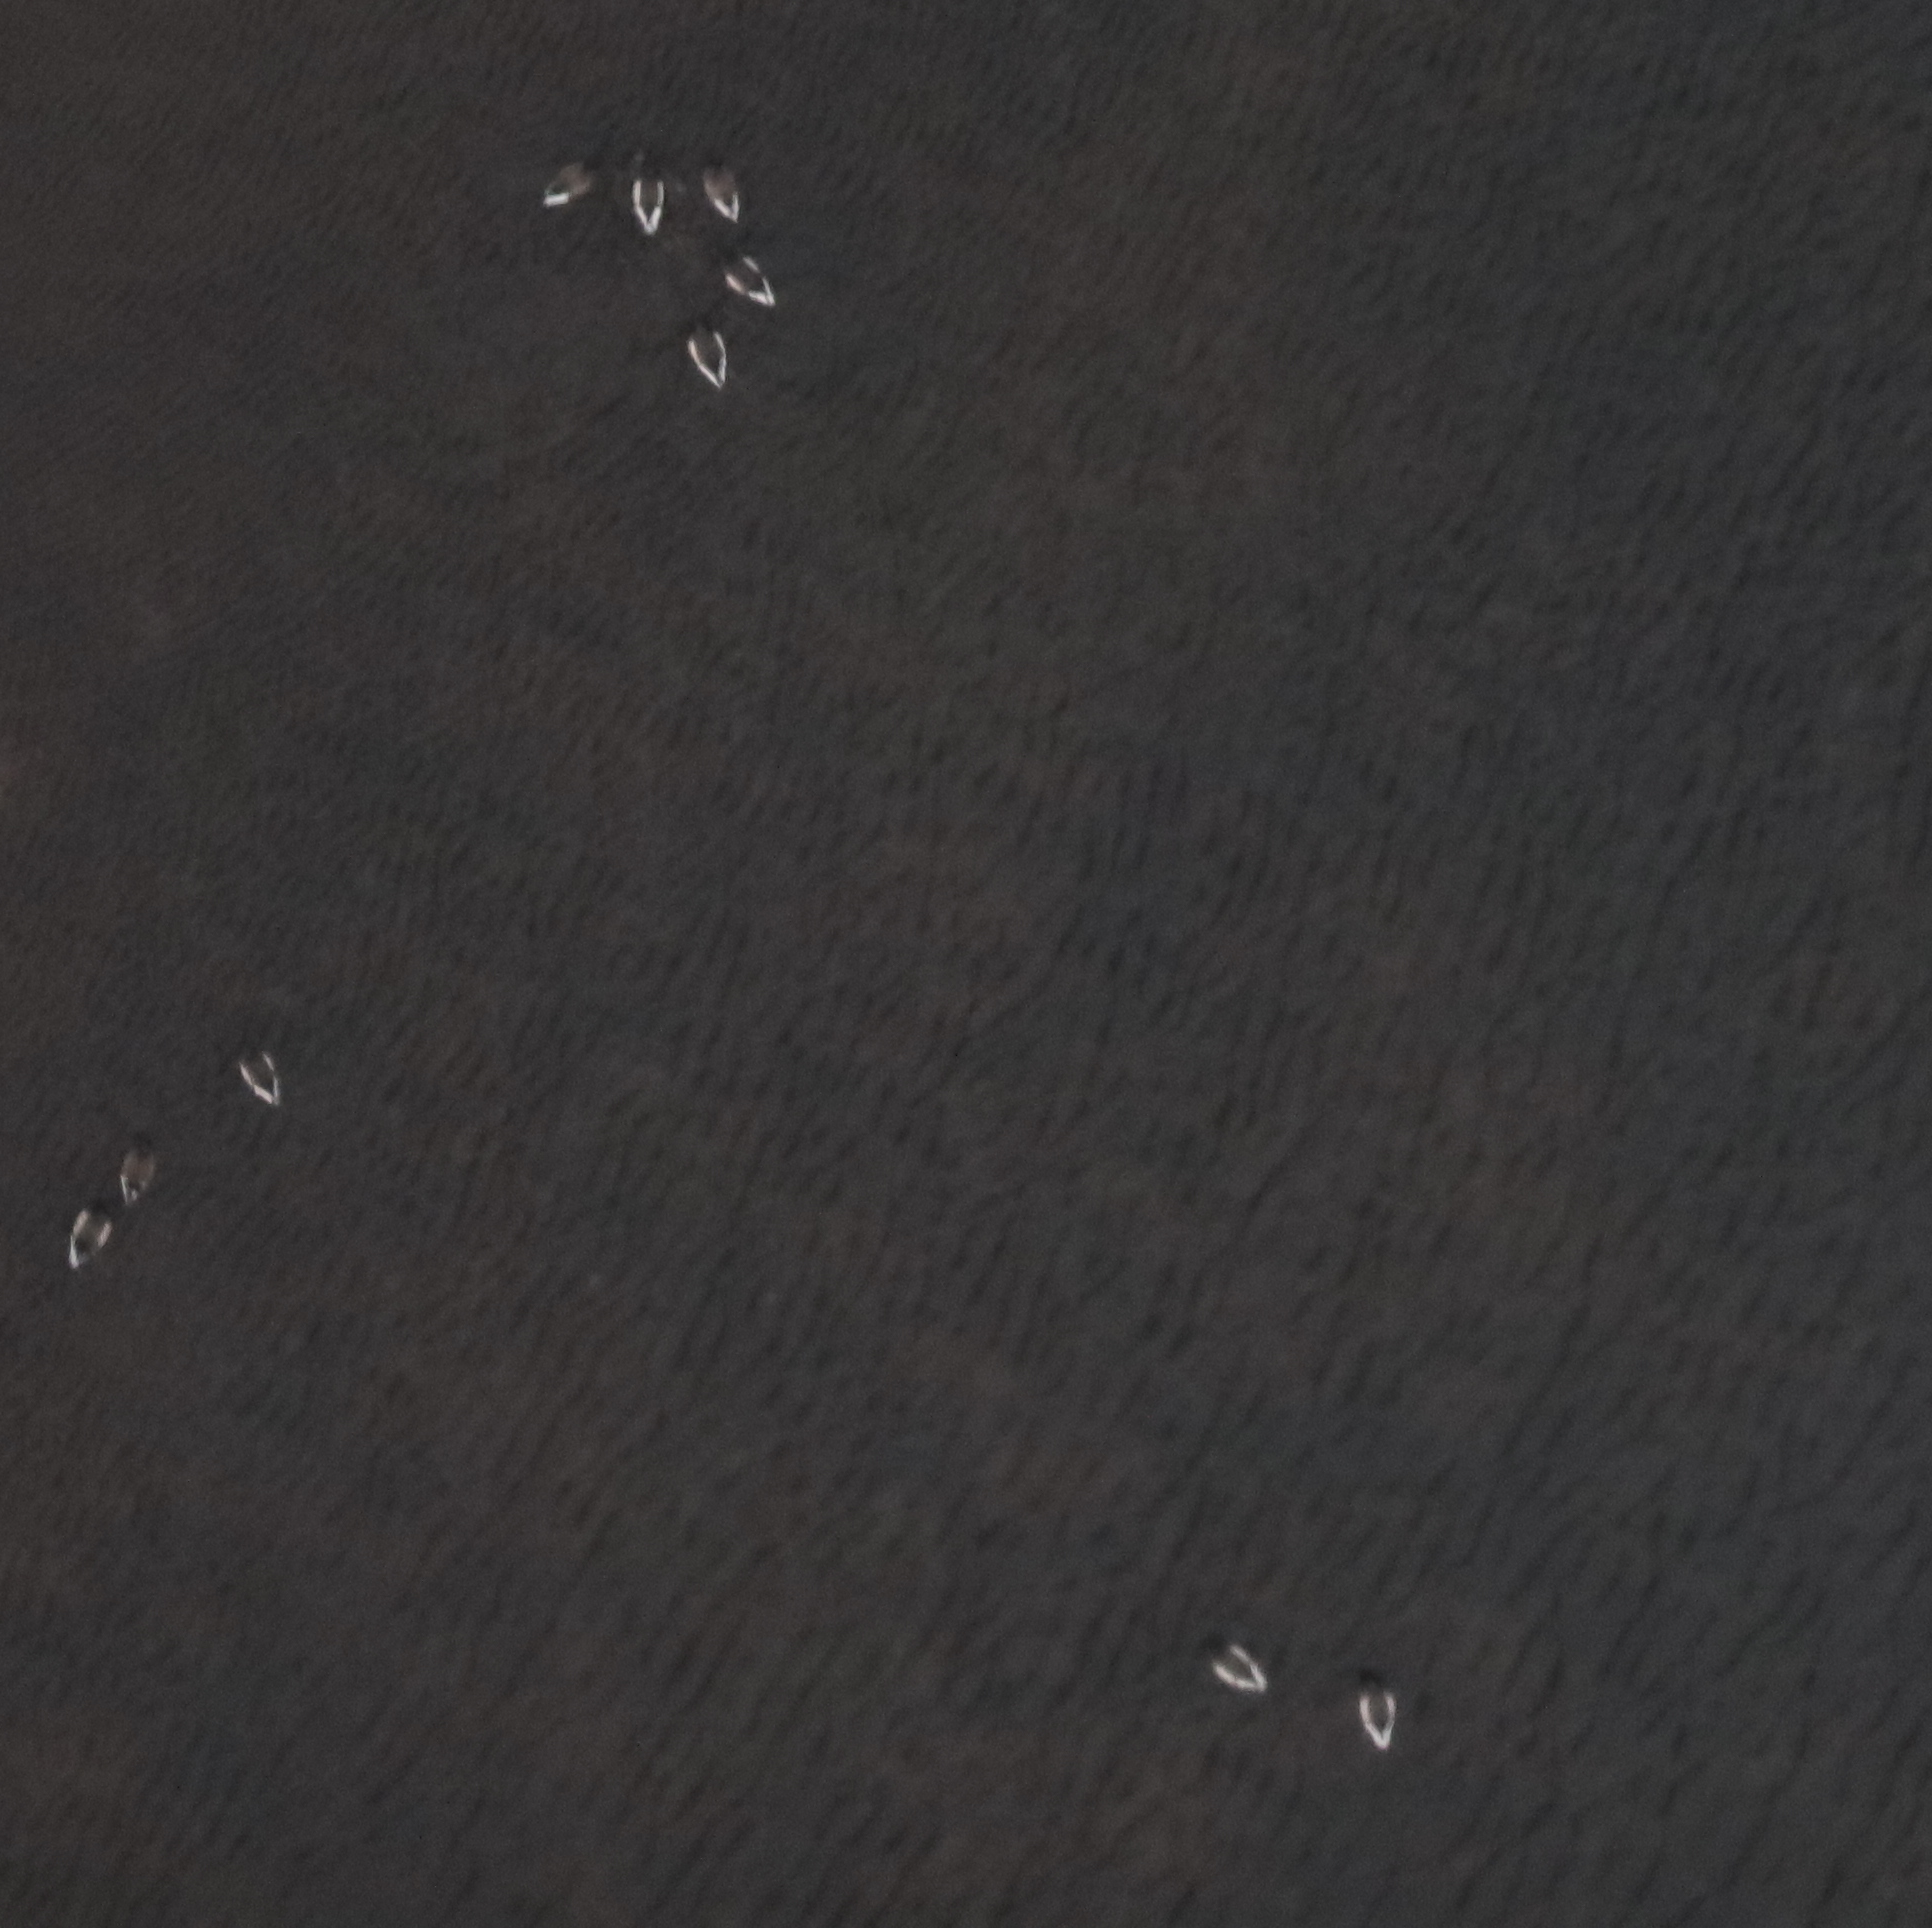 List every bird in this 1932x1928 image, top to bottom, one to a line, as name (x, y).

brant (570, 183)
brant (720, 188)
brant (648, 199)
brant (747, 279)
brant (707, 352)
brant (255, 1074)
brant (138, 1172)
brant (90, 1234)
brant (1237, 1667)
brant (1376, 1708)